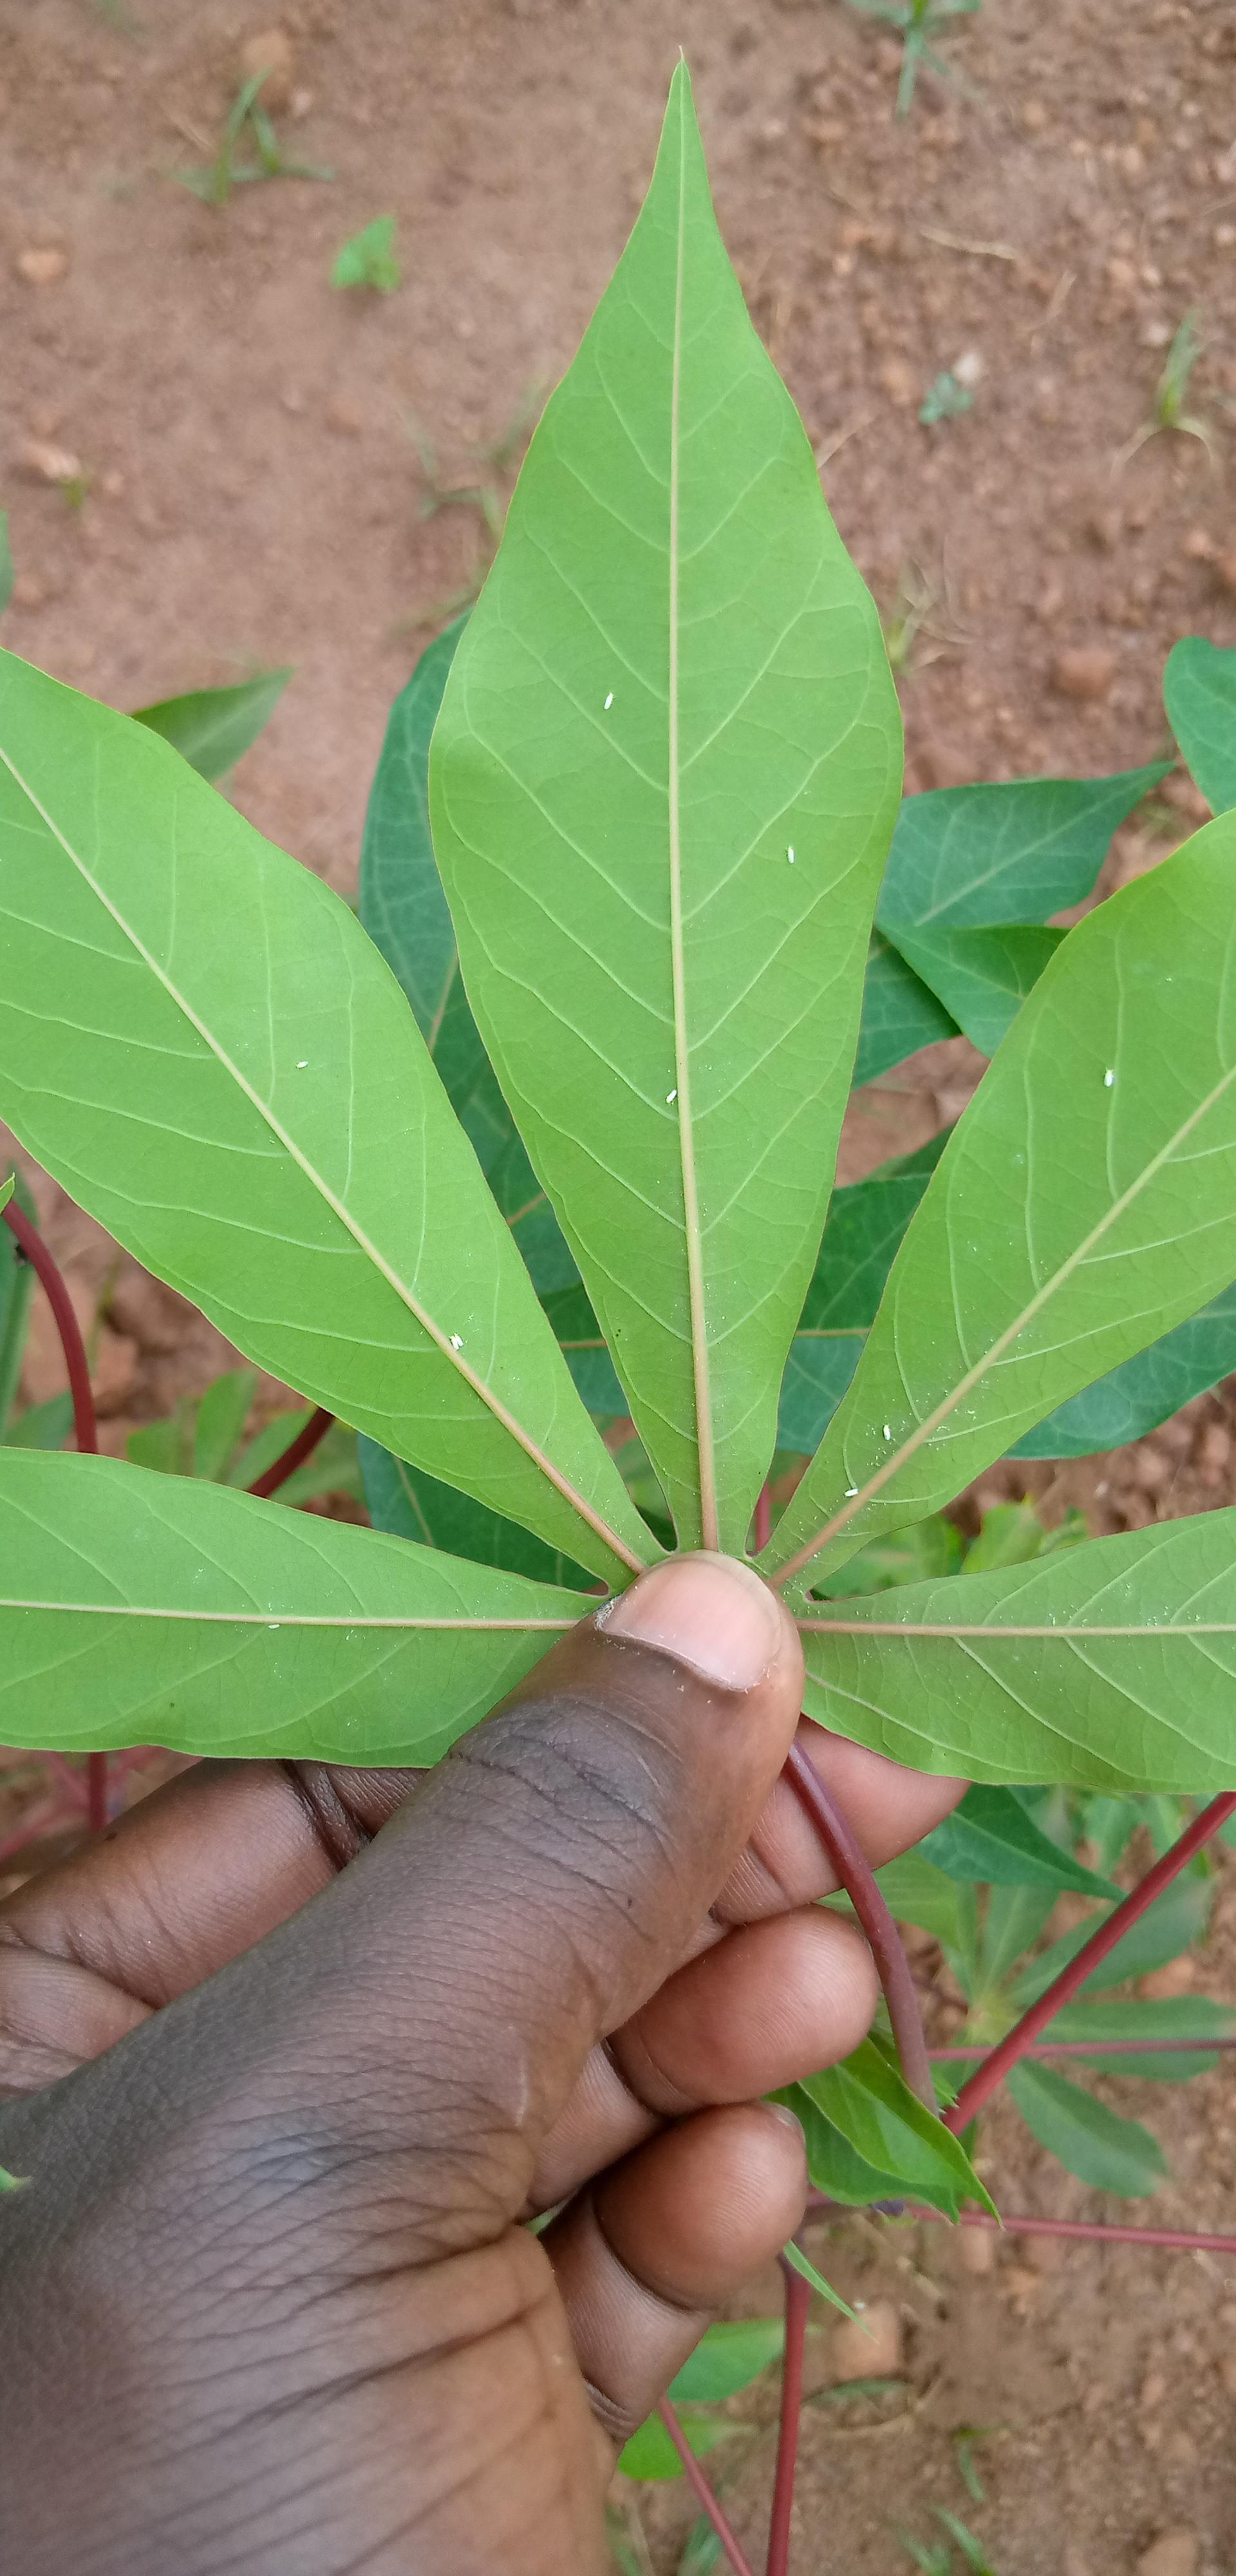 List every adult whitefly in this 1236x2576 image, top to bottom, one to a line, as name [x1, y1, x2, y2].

whitefly [603, 691, 615, 712]
whitefly [785, 844, 796, 866]
whitefly [295, 1059, 310, 1070]
whitefly [1100, 1066, 1116, 1088]
whitefly [664, 1088, 678, 1106]
whitefly [454, 1331, 464, 1347]
whitefly [450, 1334, 458, 1351]
whitefly [881, 1423, 892, 1443]
whitefly [842, 1486, 859, 1499]
whitefly [267, 1622, 284, 1630]